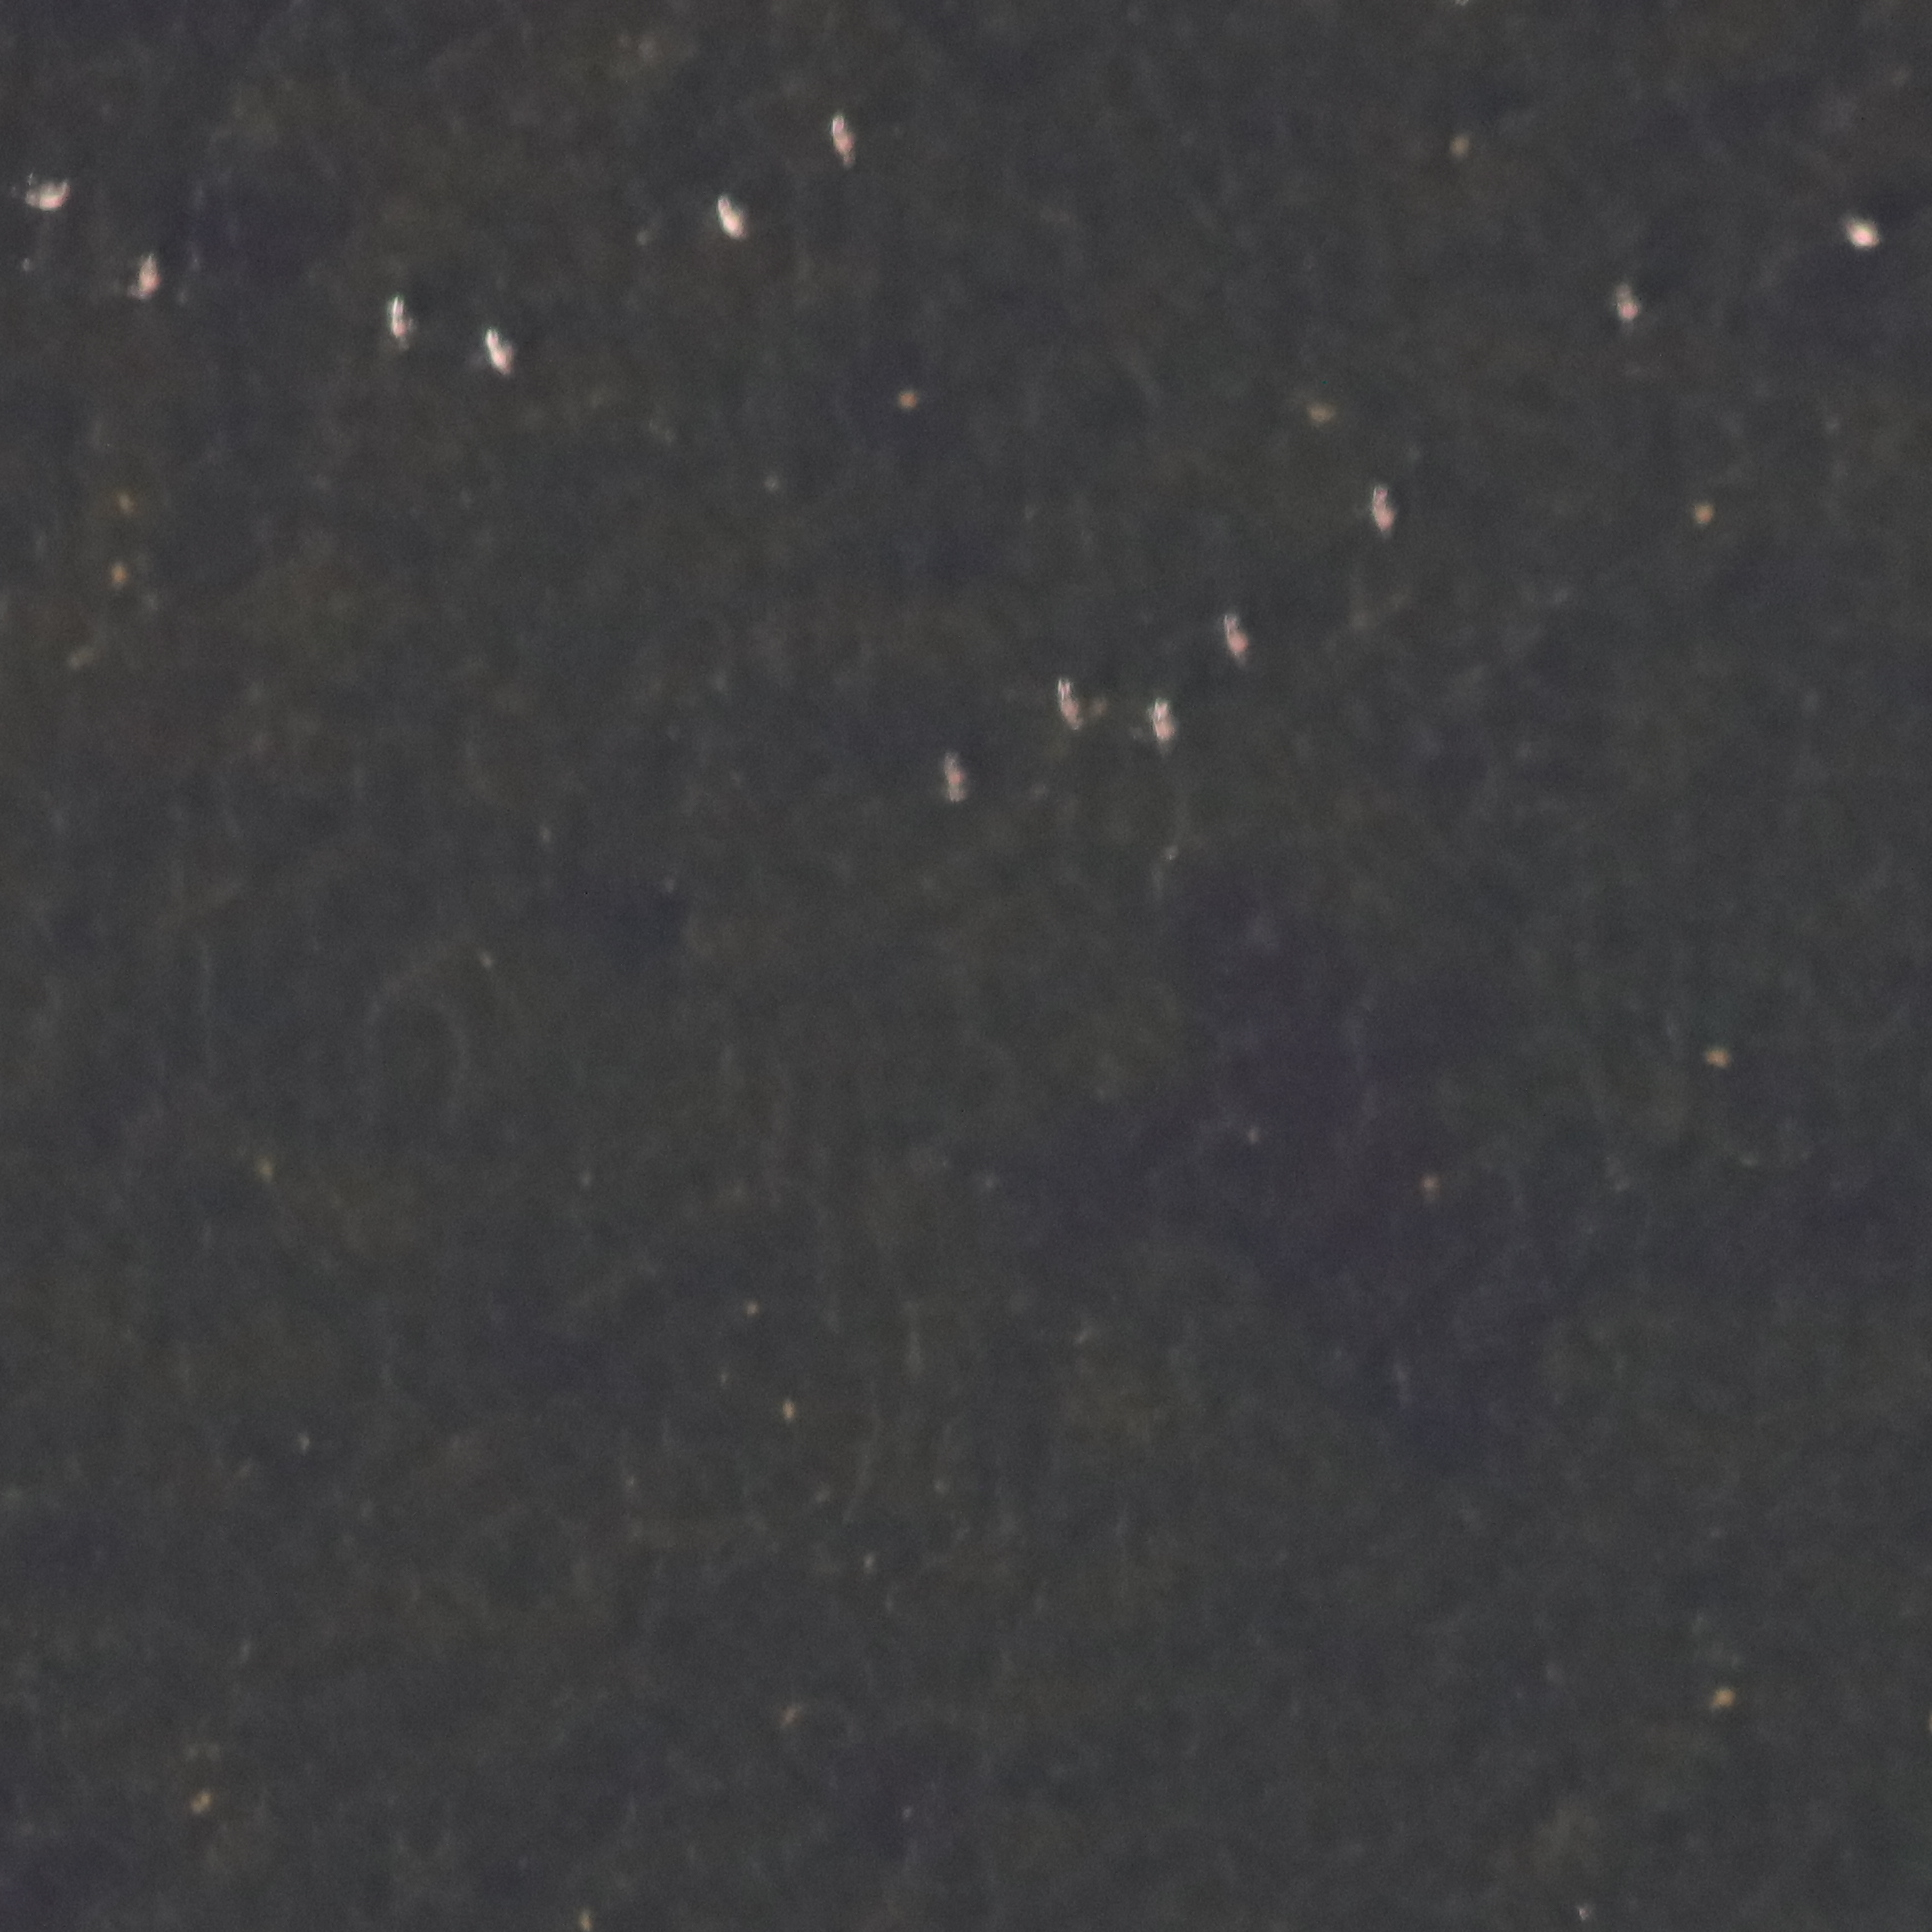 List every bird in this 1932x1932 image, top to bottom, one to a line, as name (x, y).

other bird (841, 139)
other bird (48, 199)
other bird (731, 223)
other bird (1862, 231)
other bird (149, 273)
other bird (1629, 309)
other bird (409, 323)
other bird (506, 352)
other bird (1382, 514)
other bird (1241, 645)
other bird (1072, 710)
other bird (1169, 727)
other bird (955, 778)